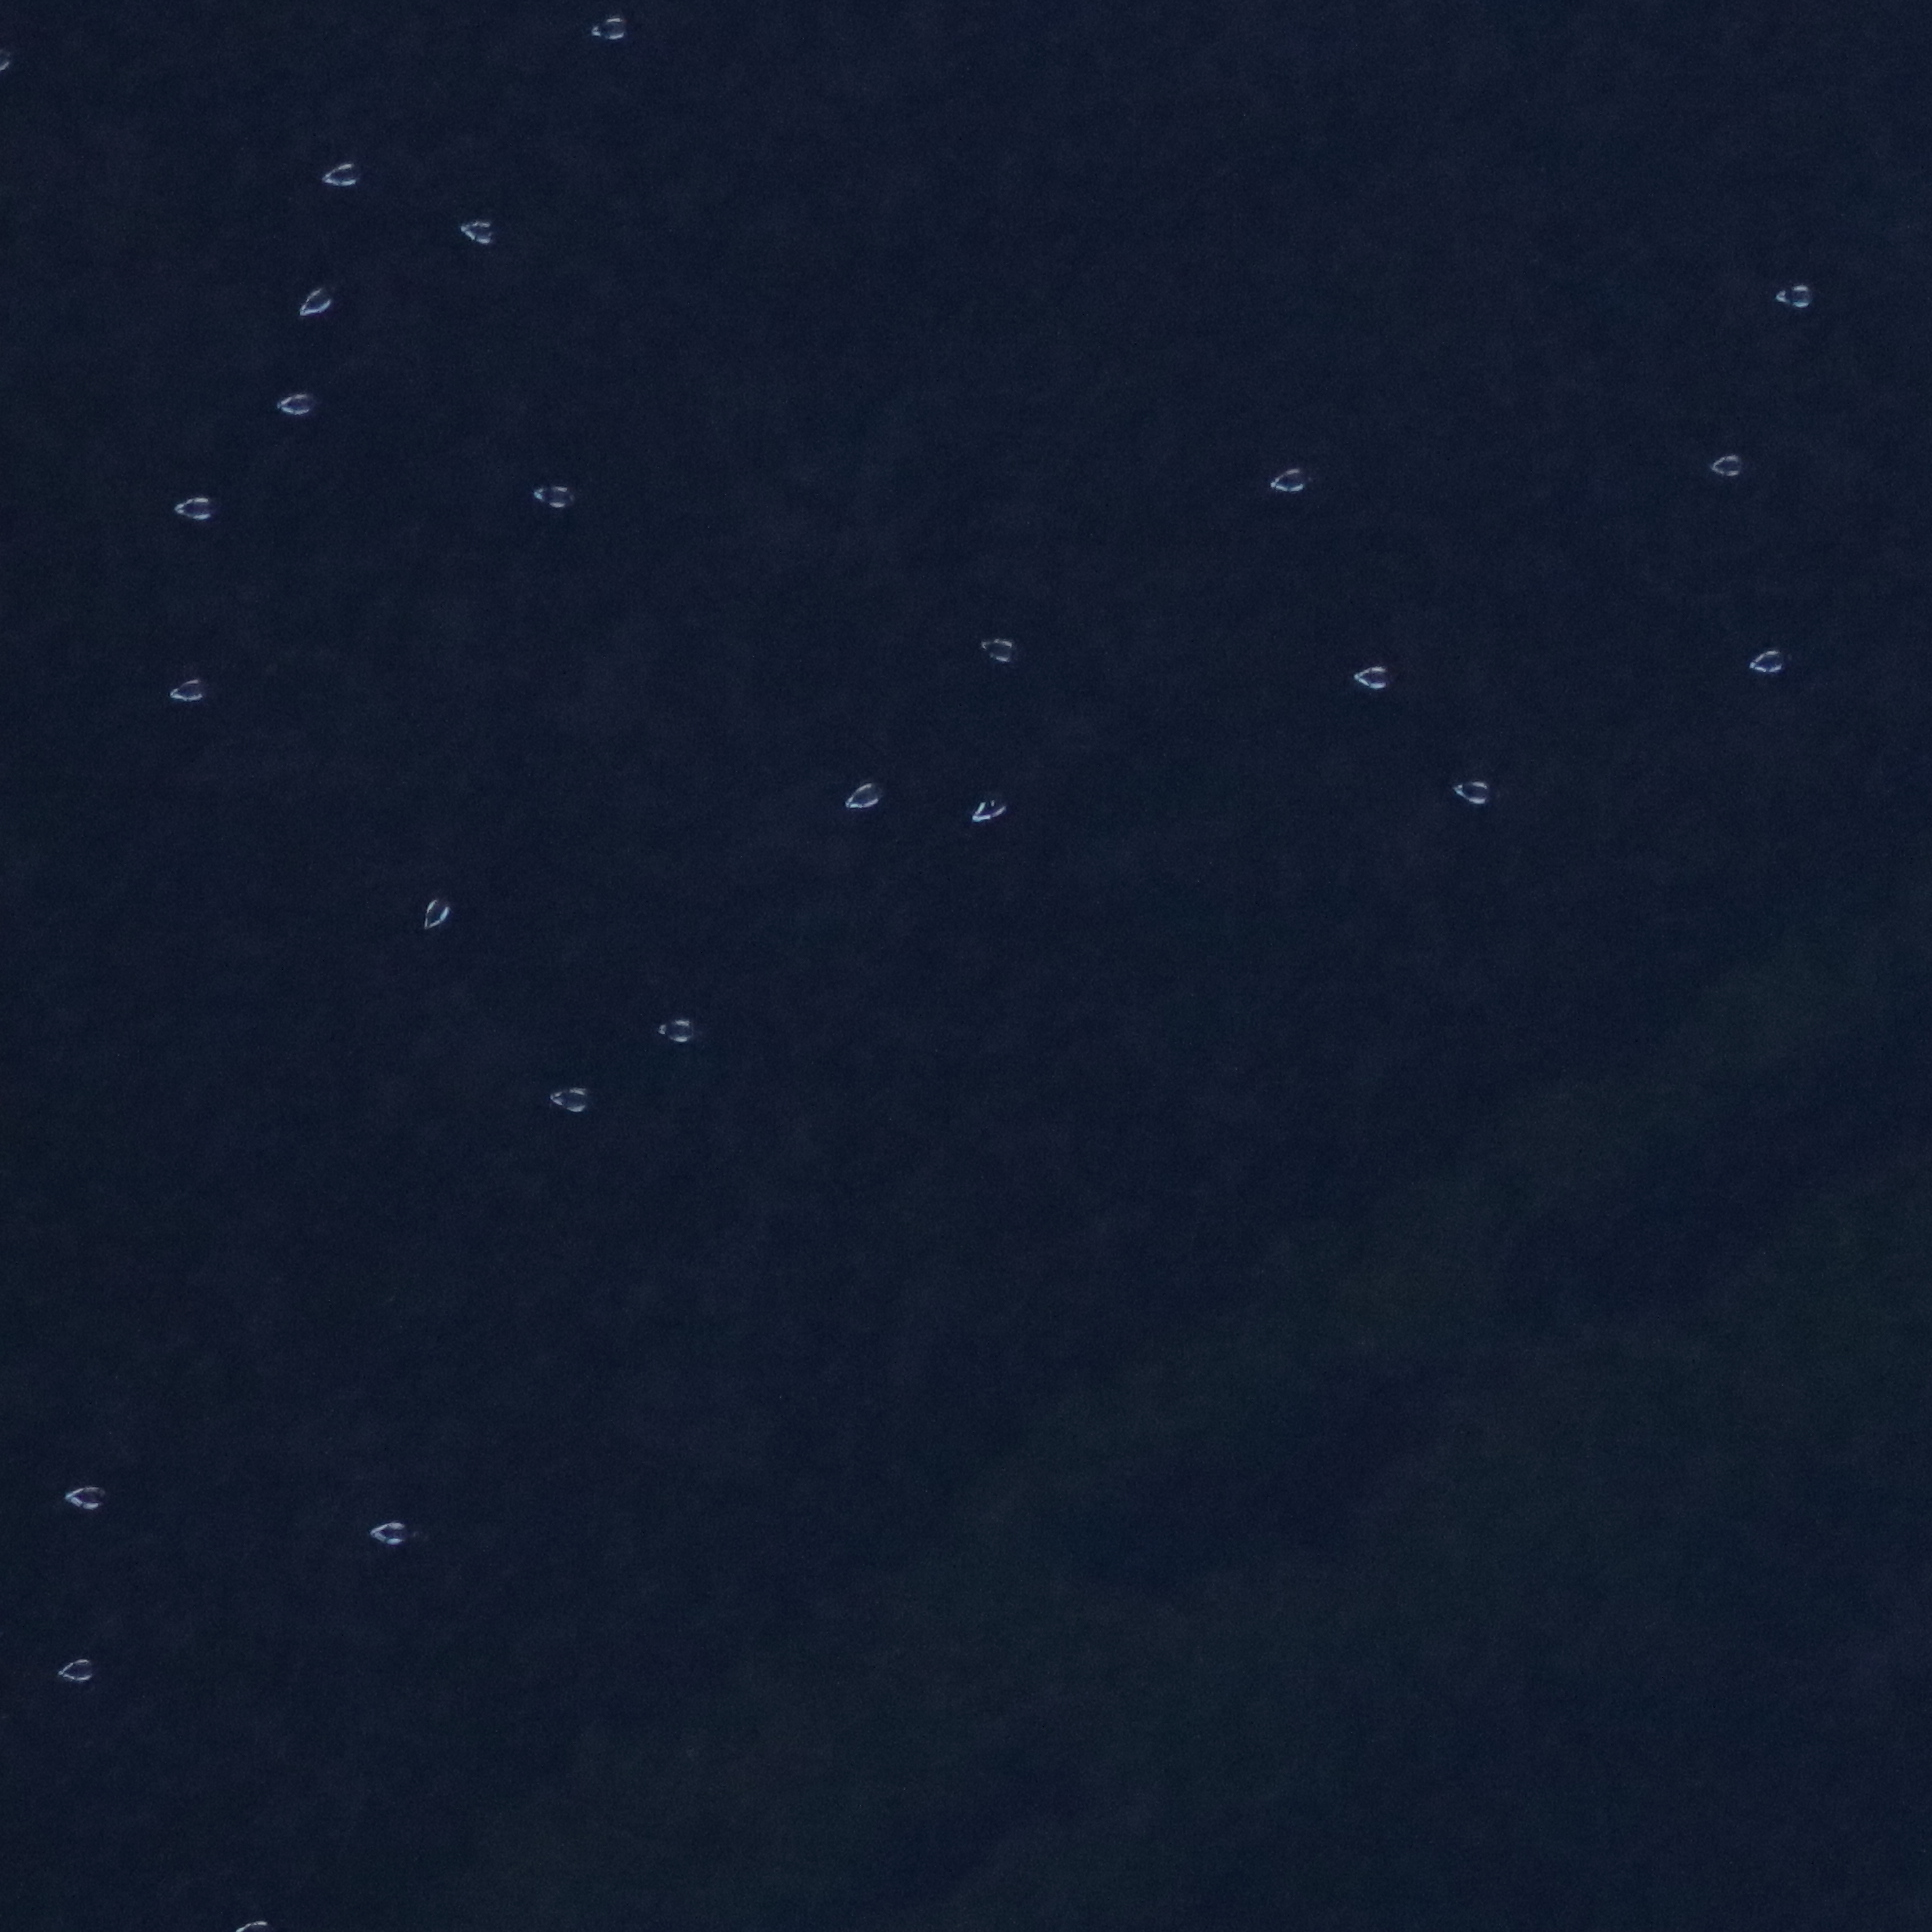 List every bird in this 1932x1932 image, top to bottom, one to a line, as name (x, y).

brant (612, 28)
brant (347, 175)
brant (479, 232)
brant (1797, 299)
brant (321, 302)
brant (298, 402)
brant (1725, 465)
brant (1293, 481)
brant (557, 495)
brant (198, 511)
brant (1000, 649)
brant (1771, 663)
brant (1373, 677)
brant (191, 690)
brant (1476, 791)
brant (866, 796)
brant (990, 809)
brant (435, 913)
brant (679, 1031)
brant (571, 1100)
brant (90, 1497)
brant (392, 1533)
brant (79, 1671)